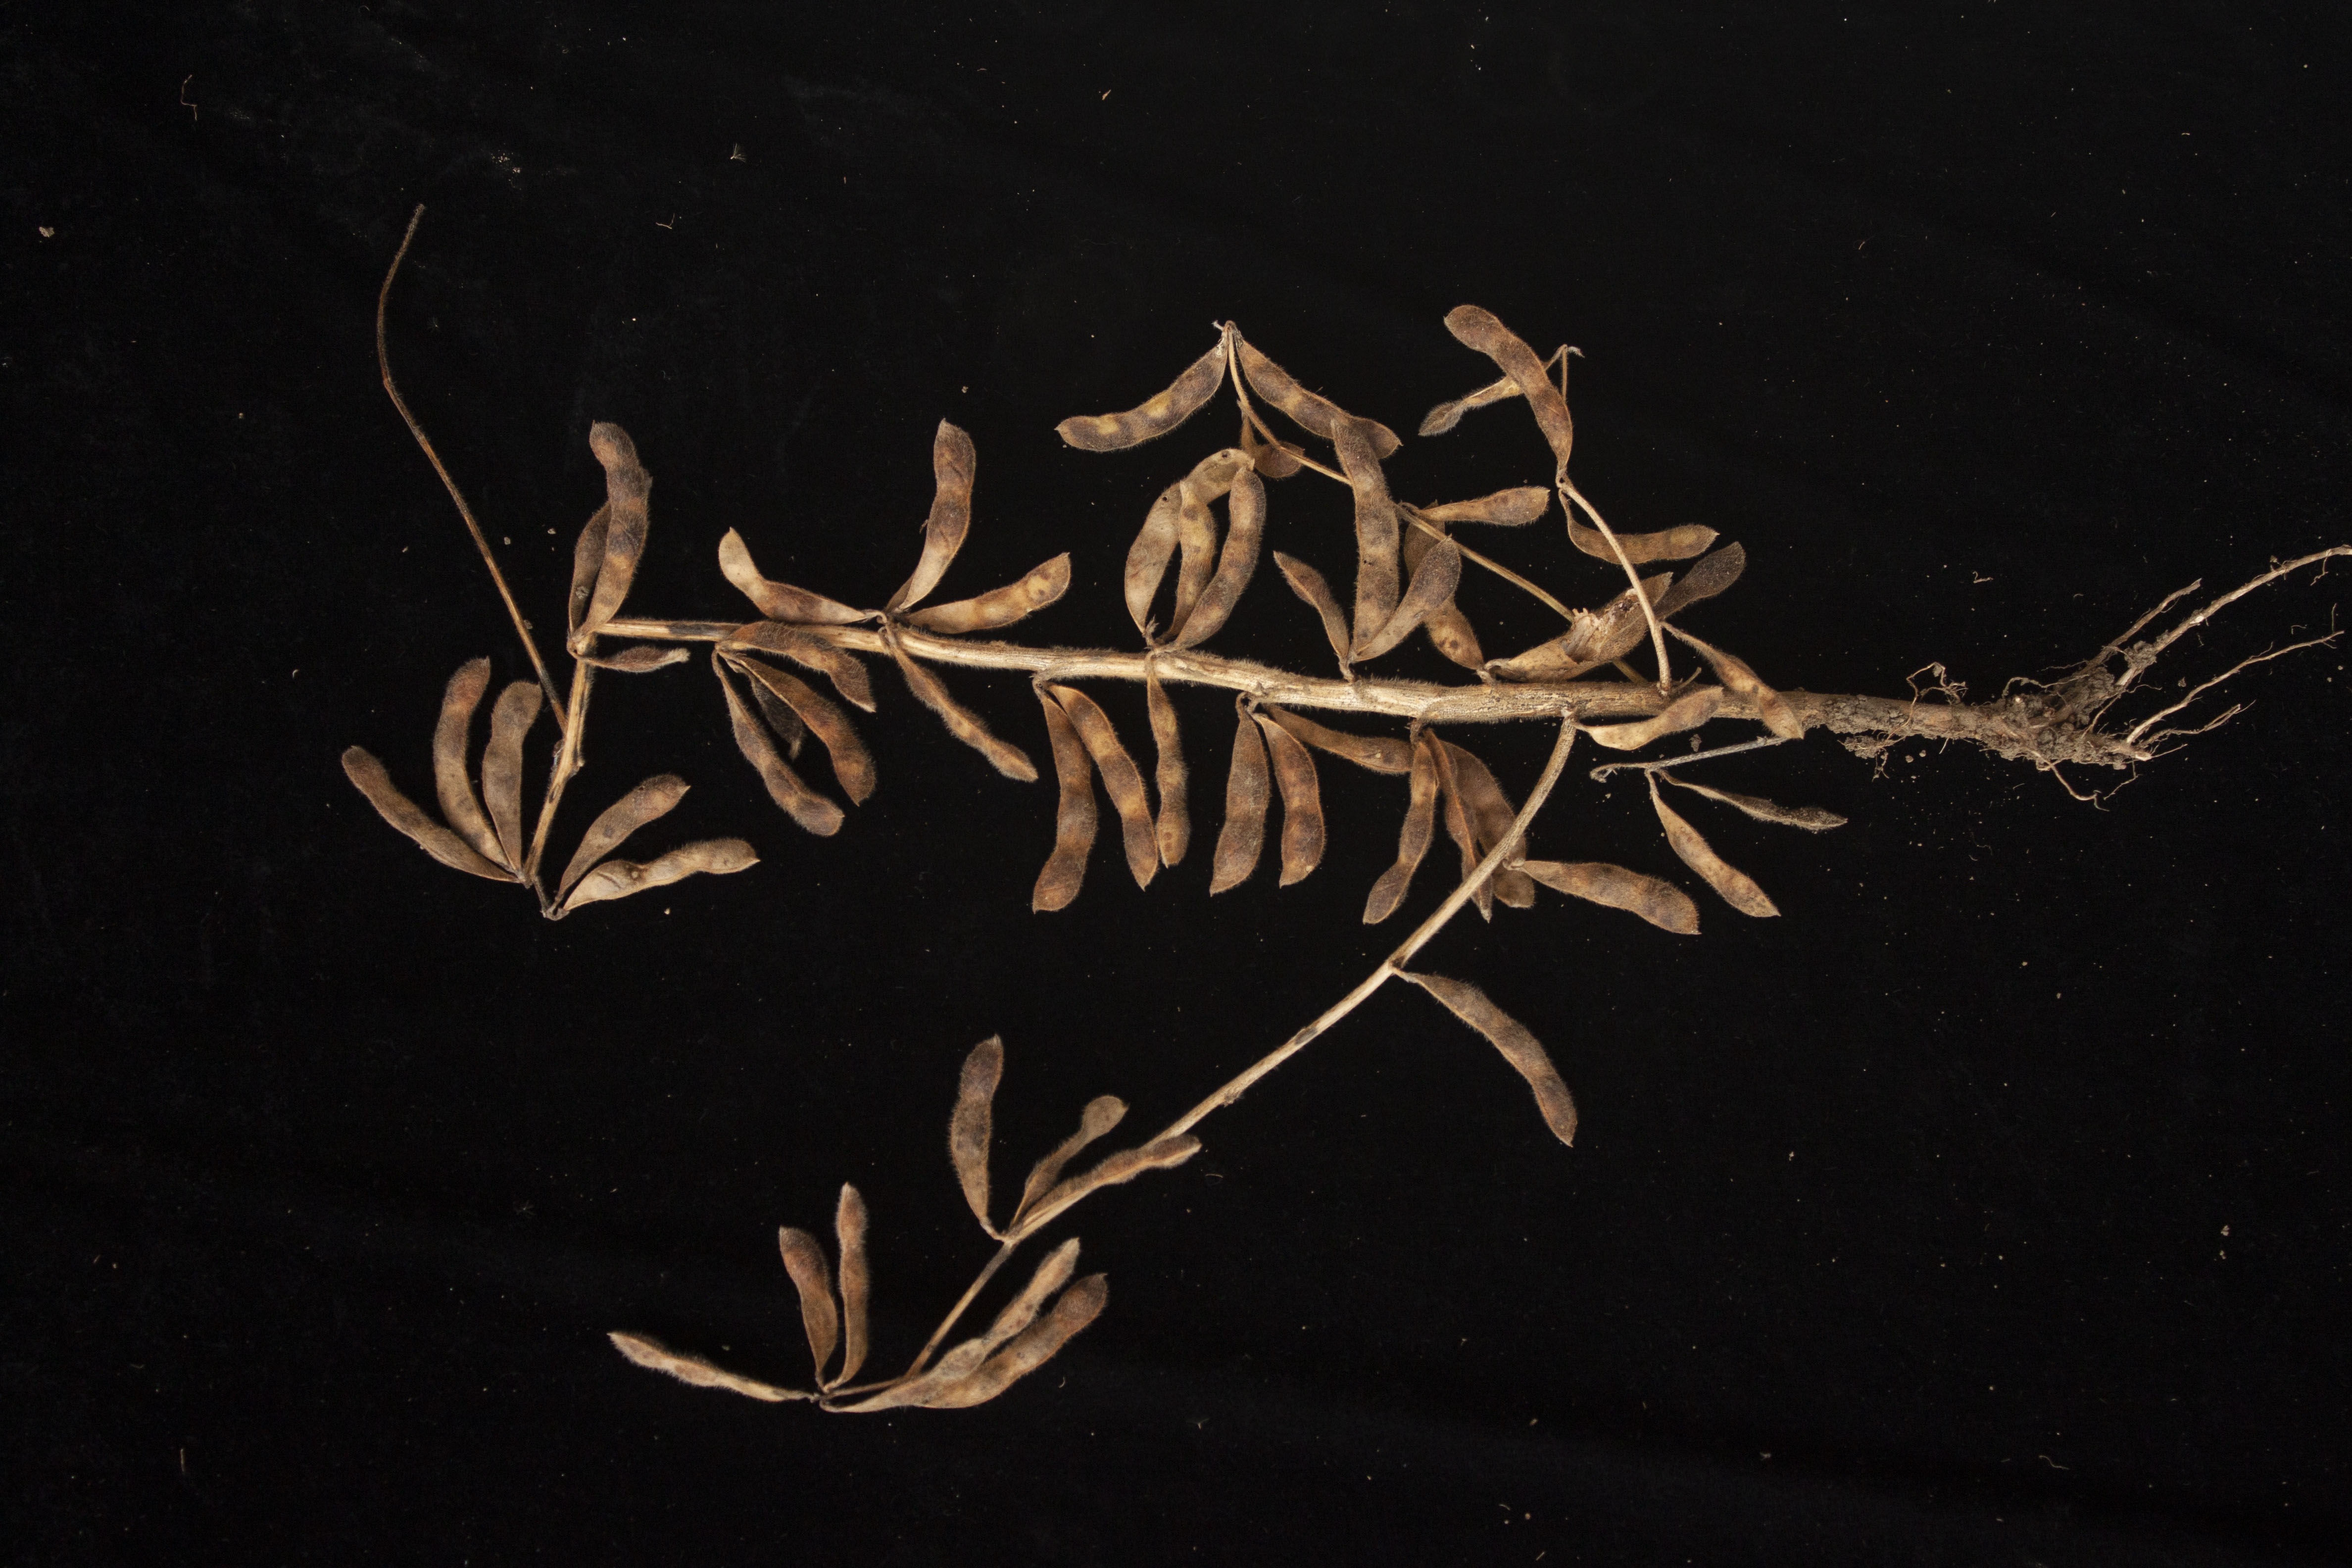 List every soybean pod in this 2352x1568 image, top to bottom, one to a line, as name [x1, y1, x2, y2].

soybean pod [1443, 306, 1570, 489]
soybean pod [1231, 327, 1398, 459]
soybean pod [1054, 329, 1230, 451]
soybean pod [1420, 379, 1527, 437]
soybean pod [1241, 419, 1303, 480]
soybean pod [1330, 420, 1400, 652]
soybean pod [883, 422, 977, 618]
soybean pod [576, 424, 648, 642]
soybean pod [1126, 453, 1249, 627]
soybean pod [1154, 466, 1267, 656]
soybean pod [1163, 484, 1216, 641]
soybean pod [1416, 489, 1546, 526]
soybean pod [1405, 501, 1482, 671]
soybean pod [571, 510, 608, 631]
soybean pod [1569, 515, 1717, 564]
soybean pod [717, 531, 874, 627]
soybean pod [1350, 538, 1462, 663]
soybean pod [1653, 545, 1742, 619]
soybean pod [1276, 554, 1348, 680]
soybean pod [899, 556, 1070, 635]
soybean pod [1491, 576, 1669, 683]
soybean pod [719, 626, 873, 713]
soybean pod [884, 626, 1035, 784]
soybean pod [1679, 638, 1804, 744]
soybean pod [585, 648, 689, 673]
soybean pod [724, 654, 874, 810]
soybean pod [1148, 655, 1189, 874]
soybean pod [433, 658, 506, 867]
soybean pod [714, 659, 844, 837]
soybean pod [482, 684, 543, 879]
soybean pod [1031, 686, 1097, 917]
soybean pod [1044, 686, 1158, 890]
soybean pod [1579, 686, 1721, 753]
soybean pod [1210, 702, 1270, 900]
soybean pod [1267, 707, 1411, 774]
soybean pod [1252, 716, 1326, 888]
soybean pod [1361, 729, 1438, 926]
soybean pod [1429, 739, 1491, 921]
soybean pod [343, 746, 518, 882]
soybean pod [1456, 747, 1534, 907]
soybean pod [559, 776, 690, 902]
soybean pod [1651, 784, 1780, 917]
soybean pod [1681, 785, 1847, 830]
soybean pod [560, 839, 759, 916]
soybean pod [1508, 861, 1700, 936]
soybean pod [1401, 972, 1575, 1148]
soybean pod [950, 1039, 1004, 1238]
soybean pod [1011, 1099, 1125, 1225]
soybean pod [1008, 1138, 1198, 1239]
soybean pod [832, 1186, 869, 1388]
soybean pod [778, 1228, 838, 1375]
soybean pod [918, 1240, 1077, 1385]
soybean pod [840, 1274, 1106, 1412]
soybean pod [612, 1332, 809, 1403]